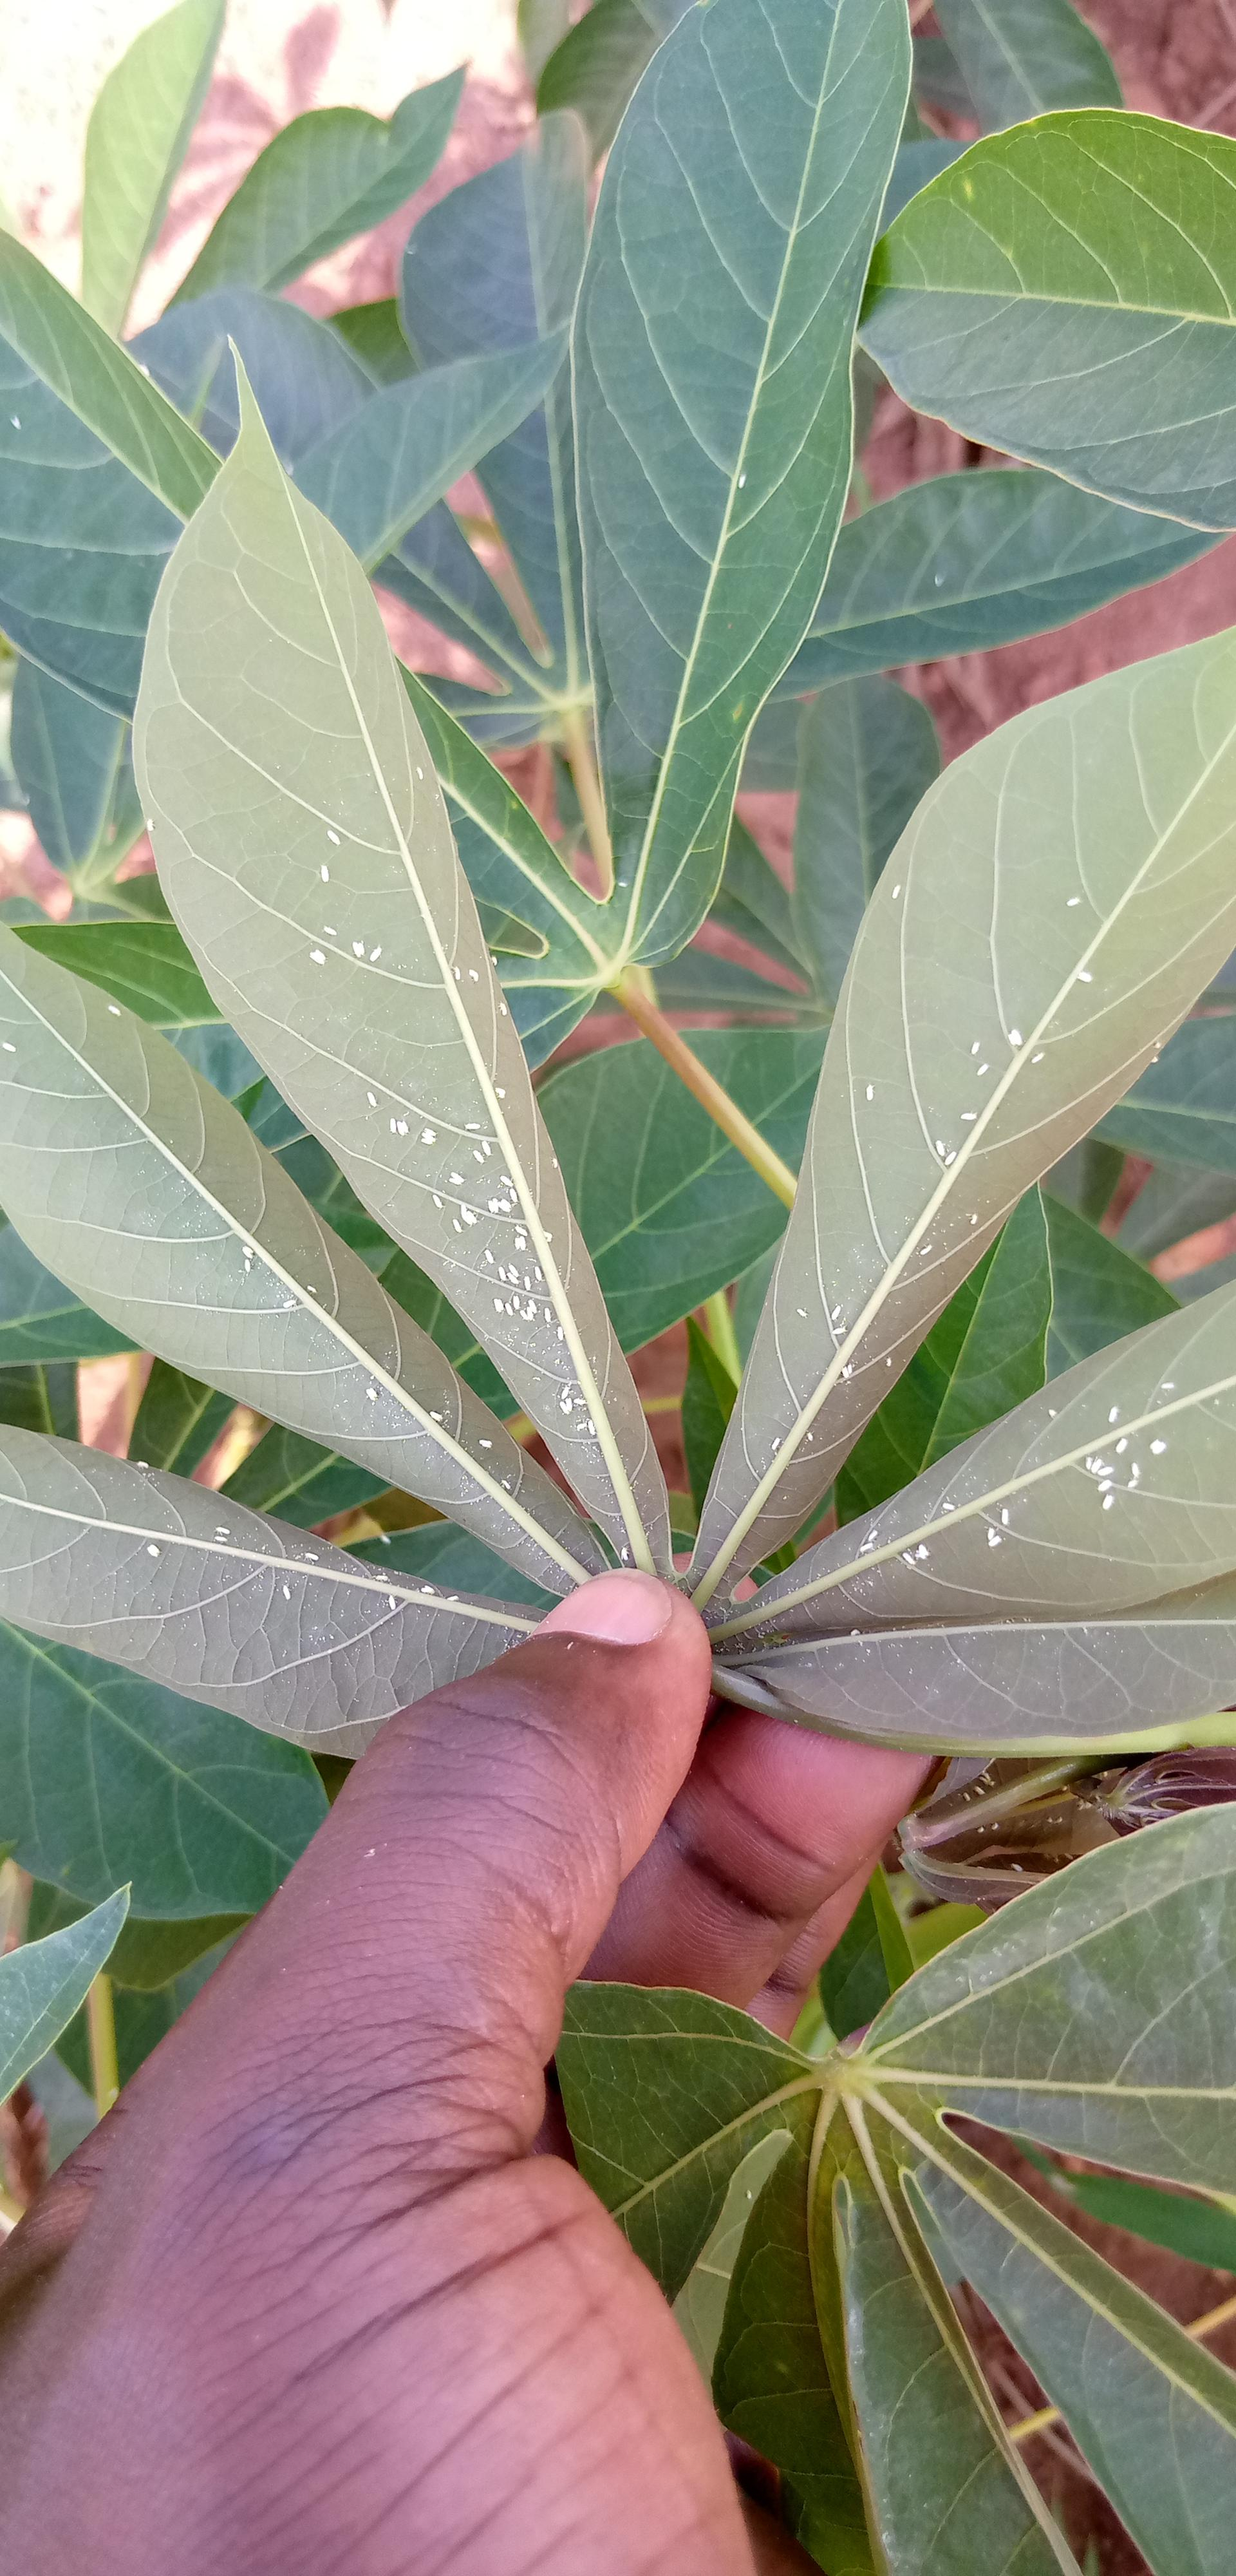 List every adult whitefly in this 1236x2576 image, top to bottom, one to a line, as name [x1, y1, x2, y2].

whitefly [736, 471, 751, 491]
whitefly [413, 765, 426, 782]
whitefly [144, 817, 156, 834]
whitefly [325, 828, 343, 848]
whitefly [319, 863, 332, 885]
whitefly [889, 881, 904, 904]
whitefly [1065, 896, 1081, 909]
whitefly [322, 925, 337, 936]
whitefly [351, 940, 361, 959]
whitefly [357, 941, 366, 956]
whitefly [368, 945, 384, 964]
whitefly [312, 950, 326, 962]
whitefly [308, 952, 324, 966]
whitefly [491, 954, 499, 967]
whitefly [452, 964, 462, 982]
whitefly [467, 968, 479, 976]
whitefly [1076, 971, 1092, 984]
whitefly [472, 975, 479, 983]
whitefly [496, 999, 510, 1019]
whitefly [107, 1004, 123, 1018]
whitefly [1011, 1028, 1022, 1046]
whitefly [1007, 1033, 1016, 1046]
whitefly [969, 1039, 979, 1057]
whitefly [1154, 1040, 1162, 1051]
whitefly [1, 1041, 19, 1054]
whitefly [1029, 1050, 1044, 1067]
whitefly [1150, 1055, 1160, 1064]
whitefly [975, 1063, 990, 1078]
whitefly [865, 1083, 875, 1102]
whitefly [494, 1086, 507, 1094]
whitefly [366, 1090, 379, 1109]
whitefly [496, 1093, 507, 1100]
whitefly [959, 1110, 979, 1122]
whitefly [389, 1117, 397, 1135]
whitefly [396, 1120, 406, 1137]
whitefly [402, 1120, 409, 1133]
whitefly [463, 1121, 483, 1132]
whitefly [422, 1128, 438, 1137]
whitefly [420, 1131, 437, 1143]
whitefly [419, 1137, 433, 1146]
whitefly [933, 1138, 946, 1157]
whitefly [480, 1139, 493, 1157]
whitefly [471, 1148, 486, 1165]
whitefly [943, 1150, 958, 1167]
whitefly [550, 1155, 561, 1170]
whitefly [449, 1171, 465, 1184]
whitefly [499, 1173, 514, 1188]
whitefly [447, 1177, 461, 1186]
whitefly [509, 1188, 519, 1204]
whitefly [431, 1193, 445, 1209]
whitefly [493, 1196, 499, 1215]
whitefly [487, 1198, 494, 1214]
whitefly [500, 1198, 512, 1210]
whitefly [498, 1200, 511, 1214]
whitefly [460, 1202, 466, 1219]
whitefly [465, 1210, 478, 1225]
whitefly [967, 1211, 980, 1227]
whitefly [463, 1215, 473, 1226]
whitefly [451, 1218, 464, 1235]
whitefly [513, 1224, 529, 1237]
whitefly [542, 1229, 556, 1244]
whitefly [520, 1235, 527, 1252]
whitefly [514, 1236, 520, 1250]
whitefly [919, 1241, 934, 1258]
whitefly [243, 1245, 254, 1255]
whitefly [241, 1247, 253, 1260]
whitefly [482, 1247, 496, 1266]
whitefly [243, 1258, 252, 1274]
whitefly [507, 1264, 521, 1278]
whitefly [497, 1265, 508, 1282]
whitefly [533, 1265, 543, 1282]
whitefly [505, 1272, 520, 1285]
whitefly [523, 1274, 532, 1292]
whitefly [305, 1284, 319, 1294]
whitefly [511, 1294, 521, 1311]
whitefly [279, 1298, 298, 1309]
whitefly [492, 1298, 501, 1313]
whitefly [498, 1298, 505, 1312]
whitefly [527, 1298, 538, 1314]
whitefly [504, 1302, 514, 1317]
whitefly [830, 1303, 841, 1322]
whitefly [526, 1305, 534, 1323]
whitefly [543, 1305, 554, 1323]
whitefly [794, 1307, 809, 1319]
whitefly [519, 1309, 528, 1321]
whitefly [556, 1325, 565, 1342]
whitefly [830, 1325, 848, 1337]
whitefly [884, 1356, 894, 1368]
whitefly [847, 1363, 854, 1375]
whitefly [841, 1365, 850, 1379]
whitefly [1159, 1379, 1176, 1391]
whitefly [559, 1385, 571, 1400]
whitefly [369, 1387, 378, 1399]
whitefly [364, 1388, 376, 1402]
whitefly [572, 1396, 587, 1406]
whitefly [565, 1397, 573, 1412]
whitefly [559, 1399, 570, 1416]
whitefly [1105, 1404, 1121, 1425]
whitefly [1046, 1407, 1058, 1419]
whitefly [429, 1410, 444, 1422]
whitefly [431, 1416, 441, 1422]
whitefly [587, 1419, 597, 1436]
whitefly [576, 1421, 588, 1433]
whitefly [805, 1431, 814, 1443]
whitefly [769, 1437, 782, 1452]
whitefly [1114, 1437, 1129, 1455]
whitefly [1148, 1438, 1161, 1450]
whitefly [477, 1439, 493, 1446]
whitefly [1154, 1442, 1166, 1456]
whitefly [480, 1443, 492, 1450]
whitefly [1084, 1455, 1093, 1472]
whitefly [1089, 1458, 1103, 1474]
whitefly [135, 1459, 151, 1472]
whitefly [1130, 1460, 1140, 1477]
whitefly [1097, 1464, 1114, 1477]
whitefly [499, 1478, 513, 1492]
whitefly [1095, 1479, 1112, 1493]
whitefly [1125, 1480, 1139, 1489]
whitefly [1101, 1493, 1115, 1511]
whitefly [940, 1500, 956, 1513]
whitefly [999, 1506, 1012, 1528]
whitefly [213, 1525, 232, 1536]
whitefly [986, 1526, 994, 1541]
whitefly [866, 1528, 879, 1541]
whitefly [986, 1533, 1002, 1549]
whitefly [212, 1535, 229, 1544]
whitefly [859, 1541, 874, 1554]
whitefly [917, 1542, 932, 1560]
whitefly [150, 1544, 160, 1555]
whitefly [618, 1544, 632, 1564]
whitefly [146, 1546, 158, 1558]
whitefly [303, 1551, 320, 1562]
whitefly [901, 1551, 916, 1567]
whitefly [374, 1573, 389, 1583]
whitefly [281, 1584, 293, 1602]
whitefly [420, 1584, 436, 1596]
whitefly [446, 1593, 461, 1603]
whitefly [386, 1593, 398, 1612]
whitefly [744, 2187, 753, 2201]